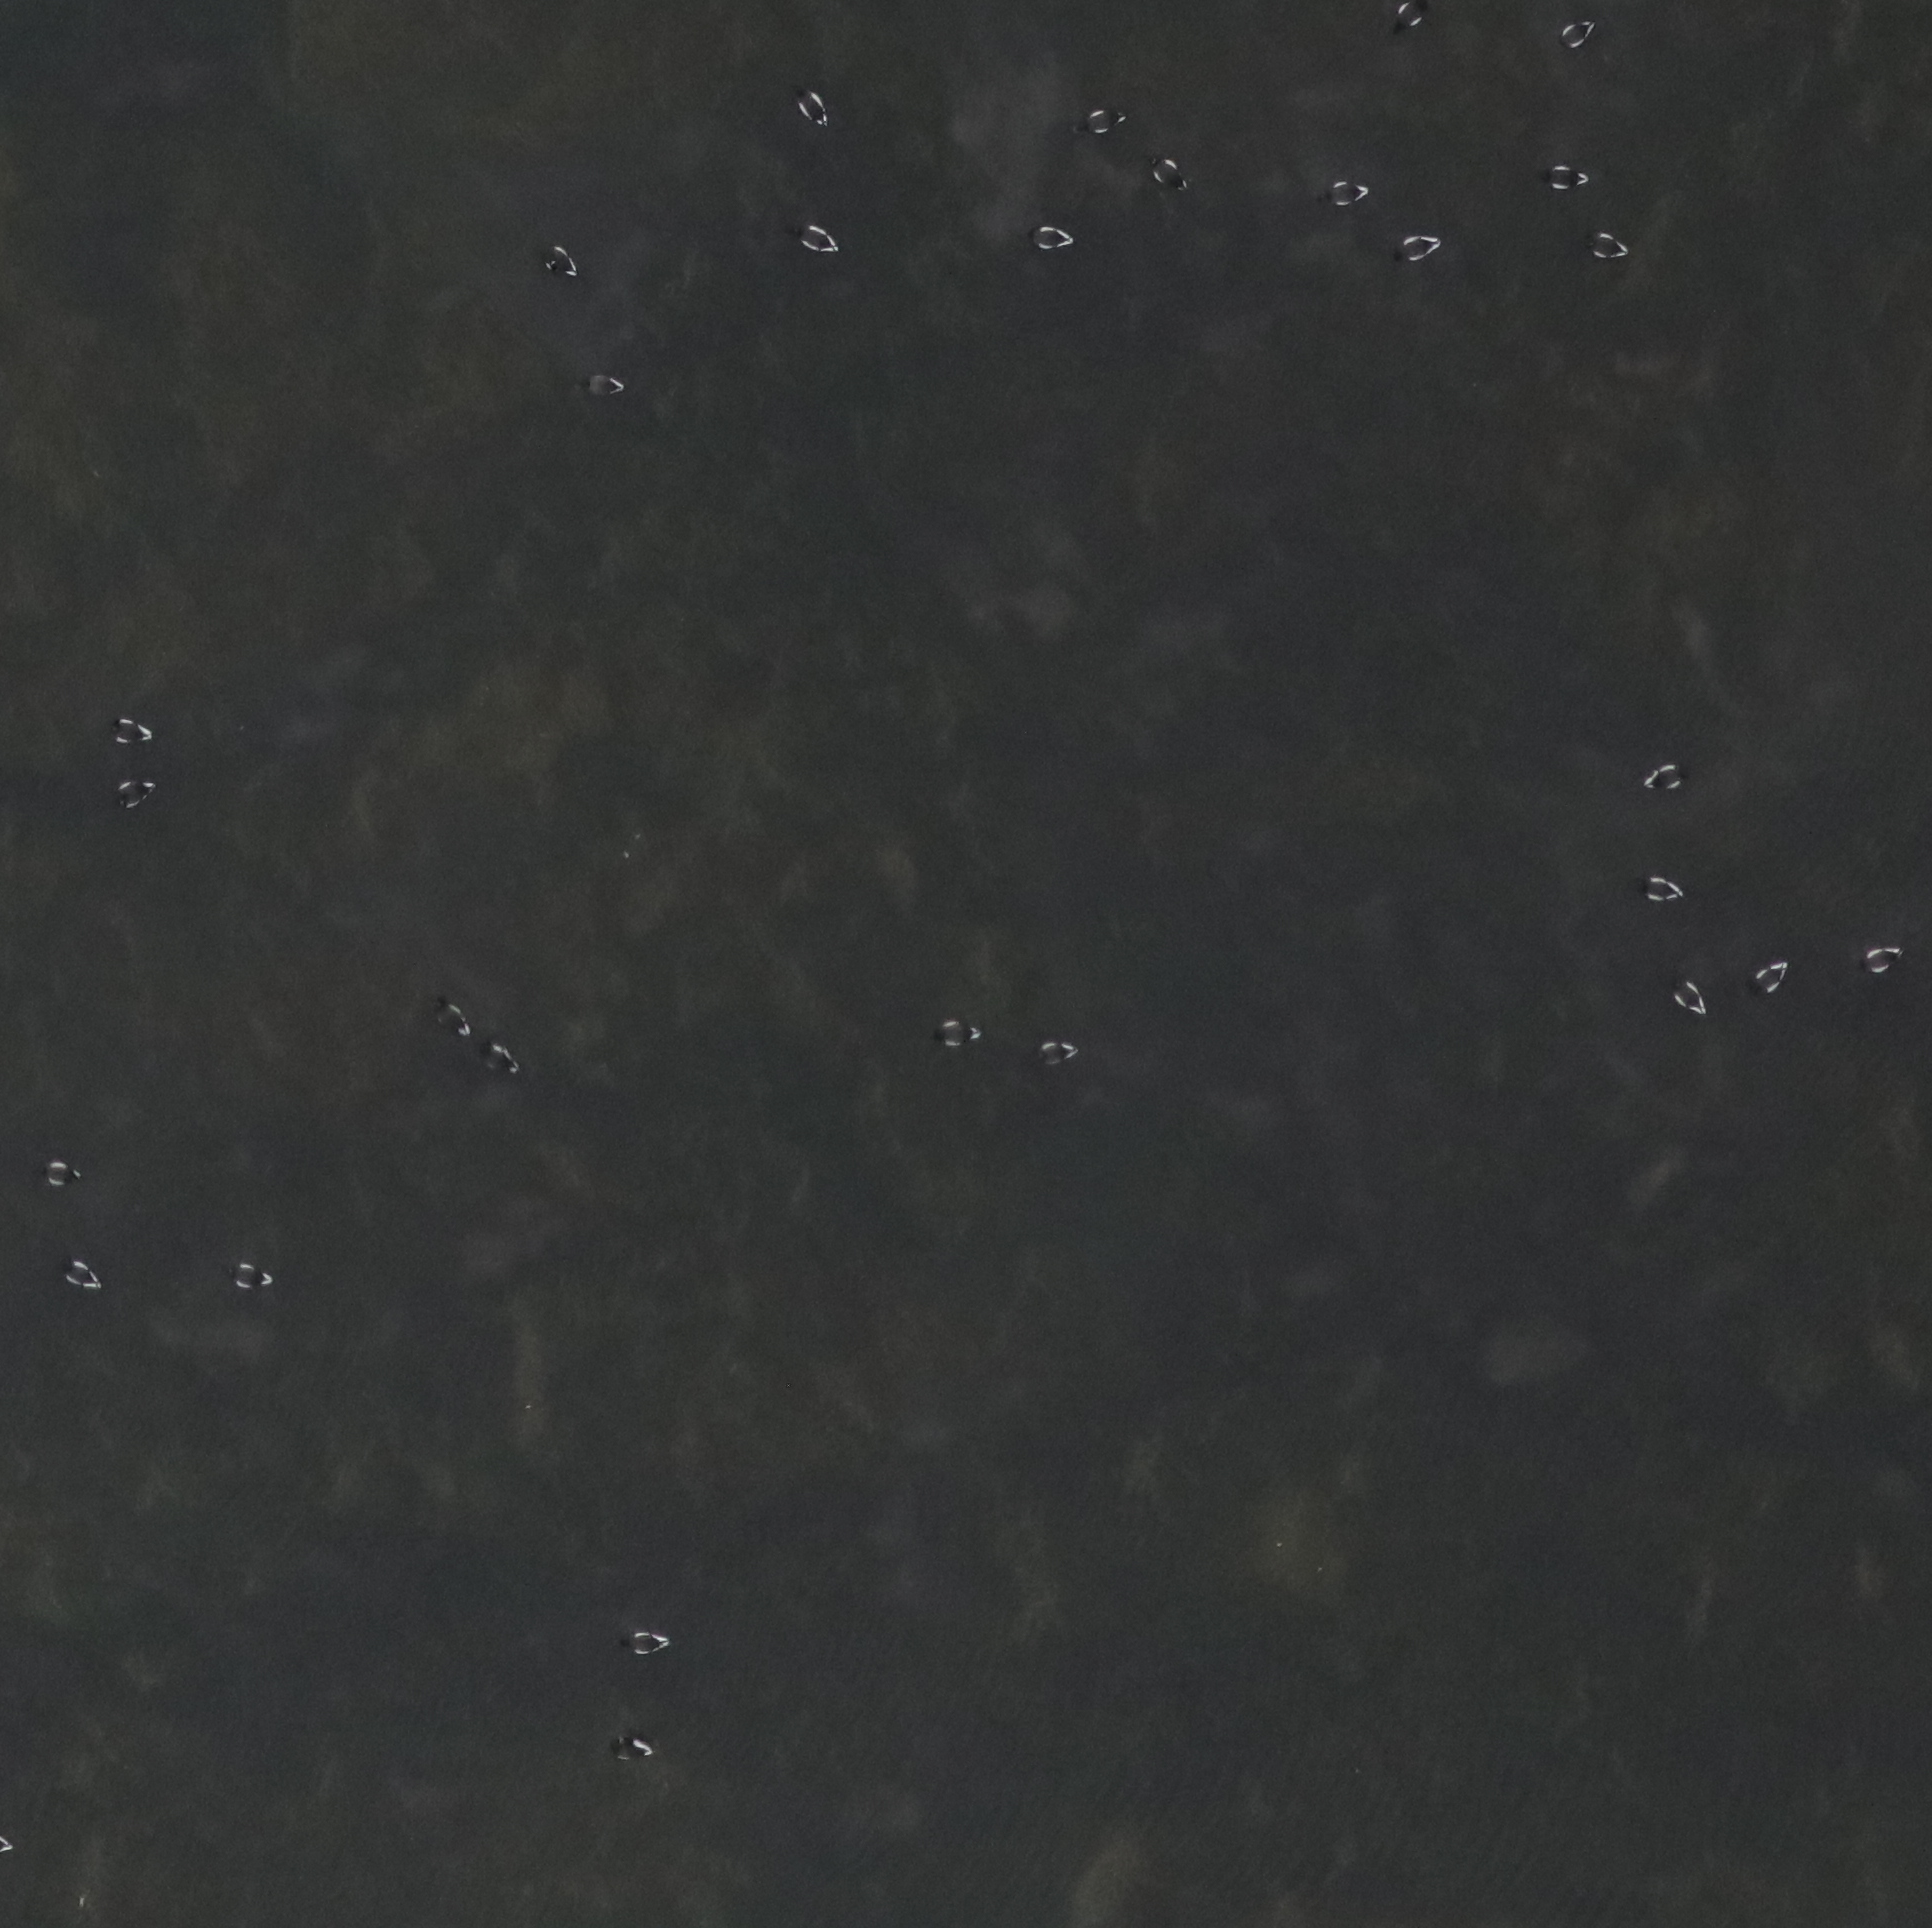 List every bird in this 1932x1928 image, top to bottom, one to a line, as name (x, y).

brant (1409, 13)
brant (1576, 35)
brant (812, 107)
brant (1101, 122)
brant (1168, 172)
brant (1564, 177)
brant (1347, 194)
brant (1048, 238)
brant (815, 239)
brant (1605, 245)
brant (1415, 248)
brant (561, 262)
brant (604, 384)
brant (128, 731)
brant (1668, 778)
brant (130, 793)
brant (1660, 889)
brant (1879, 959)
brant (1770, 978)
brant (1689, 995)
brant (455, 1017)
brant (954, 1034)
brant (1055, 1051)
brant (496, 1055)
brant (59, 1175)
brant (80, 1276)
brant (246, 1277)
brant (644, 1644)
brant (634, 1748)